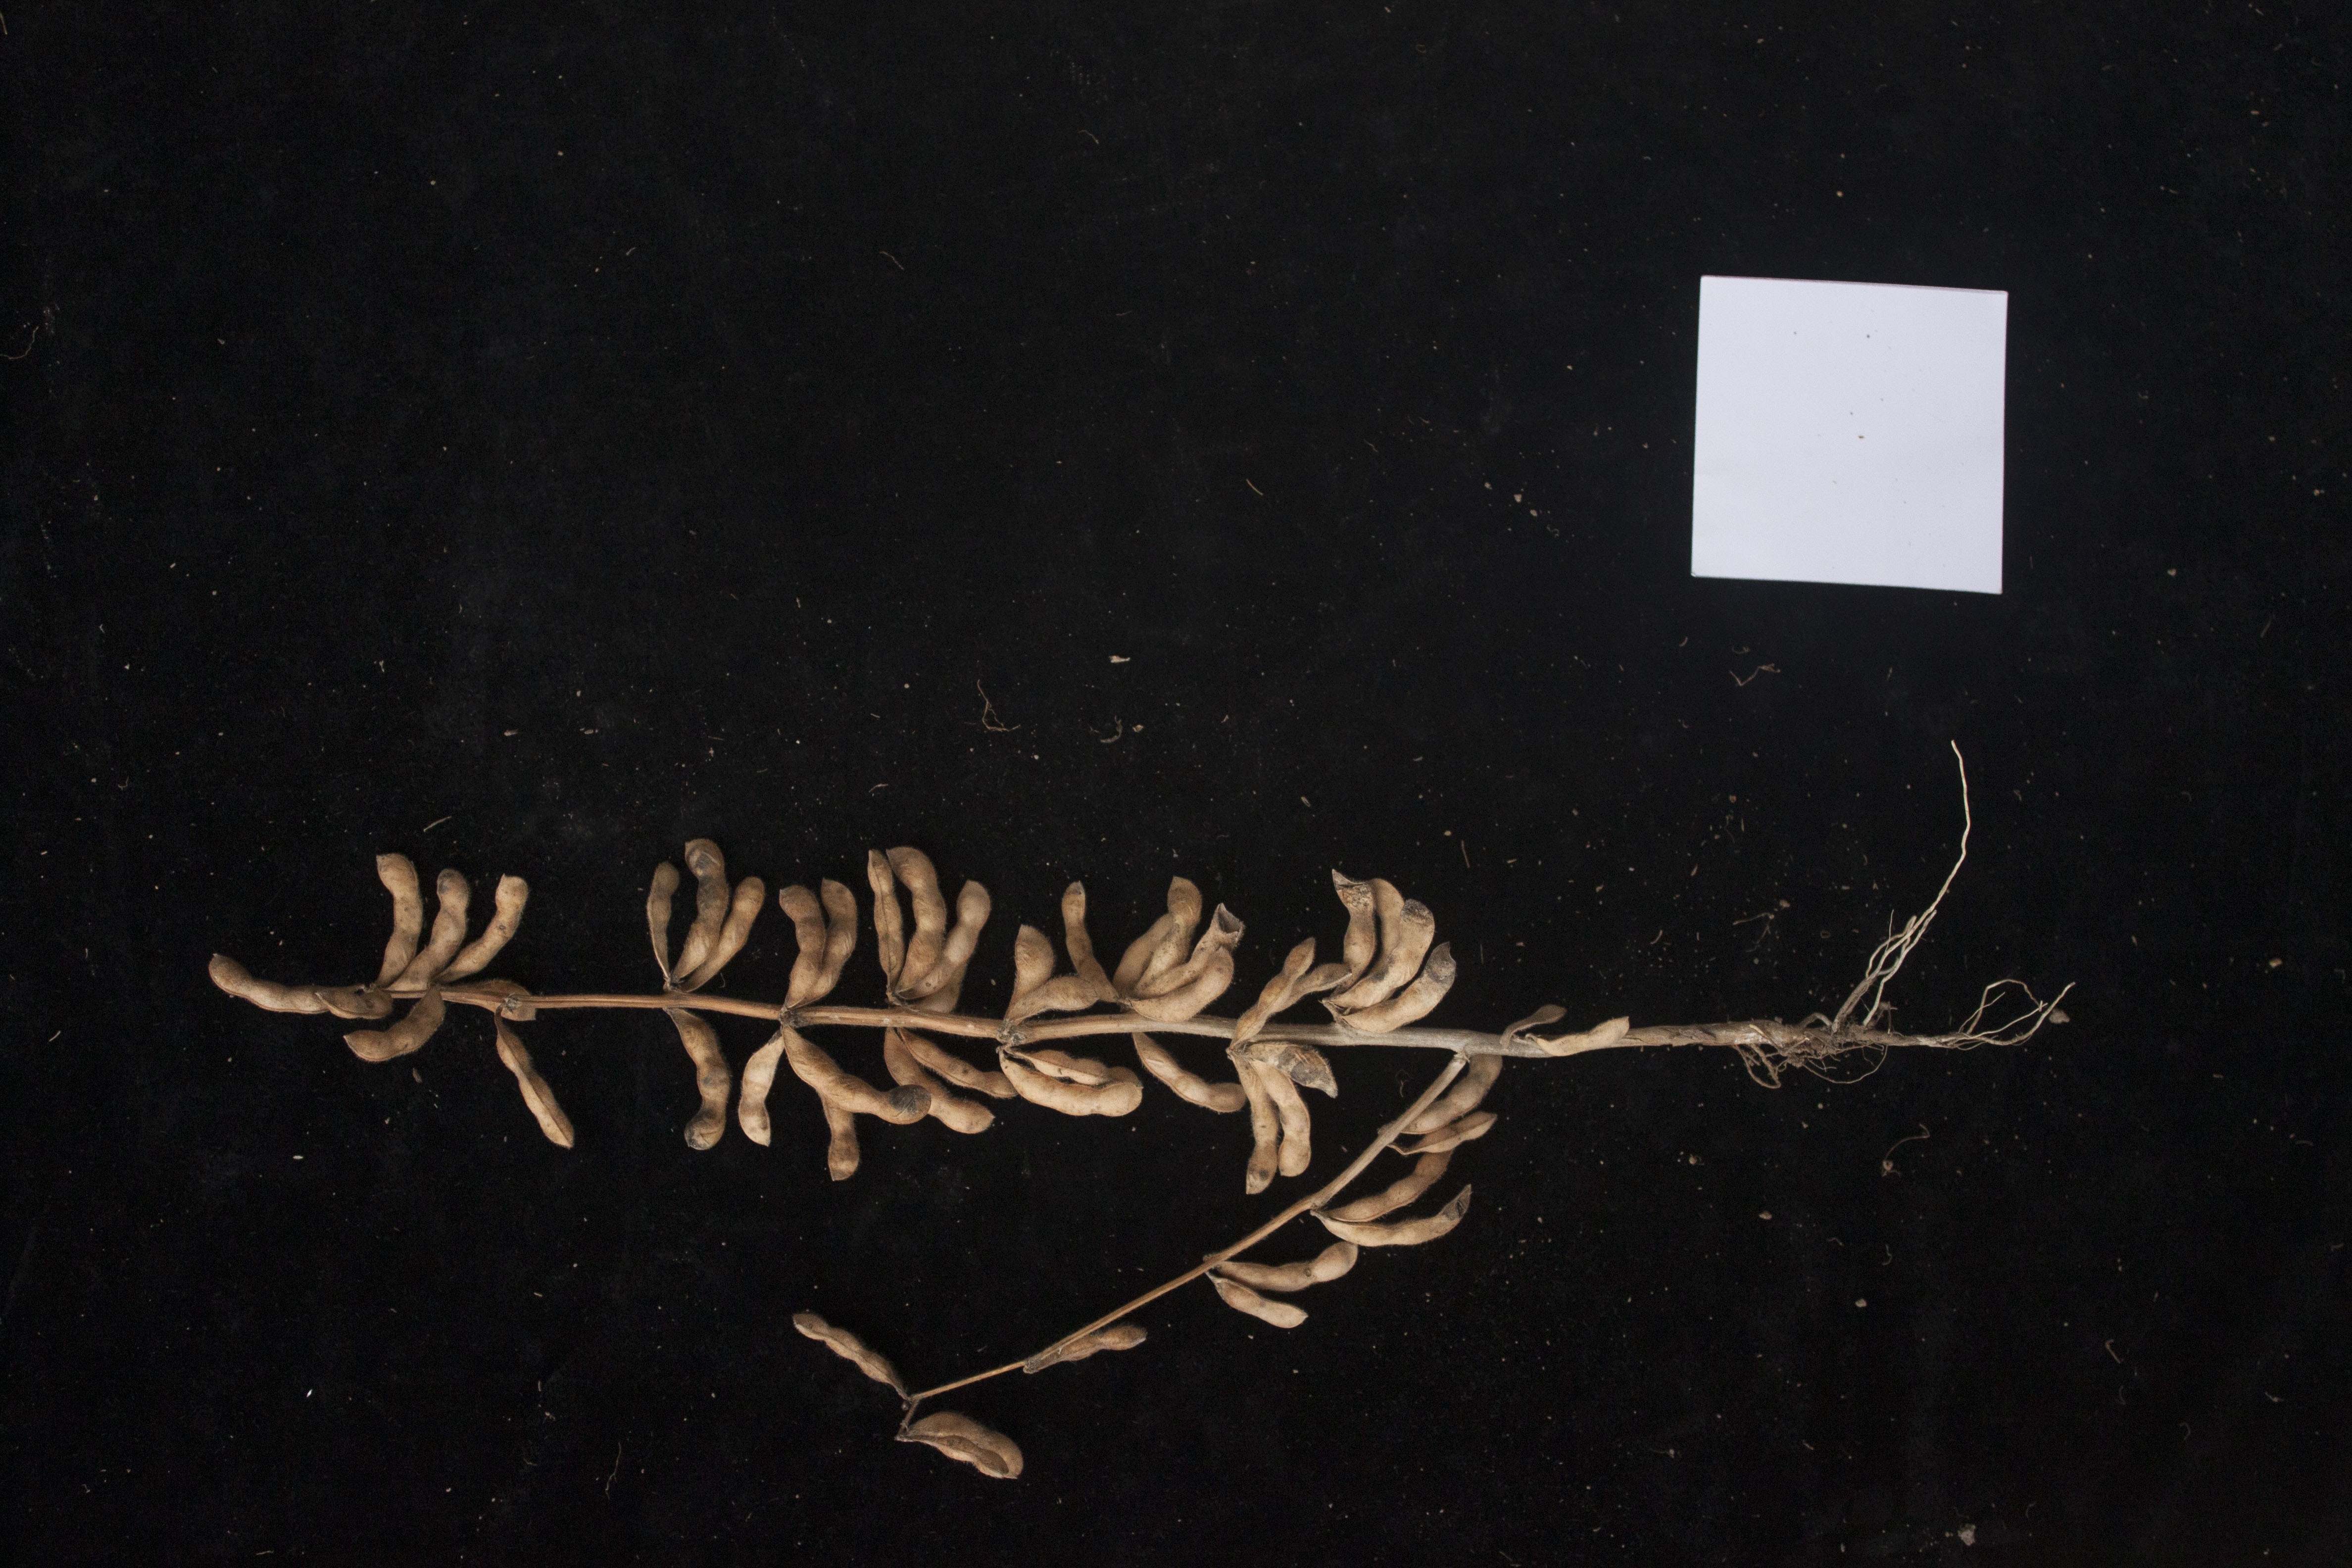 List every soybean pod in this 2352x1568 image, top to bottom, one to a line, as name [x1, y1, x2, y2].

soybean pod [673, 840, 729, 986]
soybean pod [885, 847, 947, 995]
soybean pod [867, 850, 904, 994]
soybean pod [375, 854, 423, 987]
soybean pod [646, 861, 680, 986]
soybean pod [1332, 868, 1374, 974]
soybean pod [387, 870, 470, 991]
soybean pod [437, 874, 527, 984]
soybean pod [1134, 876, 1201, 993]
soybean pod [686, 878, 765, 993]
soybean pod [799, 878, 857, 1009]
soybean pod [898, 880, 990, 1002]
soybean pod [1060, 882, 1124, 1004]
soybean pod [777, 886, 827, 1012]
soybean pod [1136, 904, 1244, 999]
soybean pod [1113, 913, 1173, 995]
soybean pod [1008, 926, 1055, 1006]
soybean pod [1230, 937, 1316, 1050]
soybean pod [1341, 941, 1455, 1034]
soybean pod [1125, 944, 1234, 1026]
soybean pod [208, 953, 328, 1015]
soybean pod [1279, 963, 1355, 1013]
soybean pod [1000, 975, 1101, 1035]
soybean pod [342, 986, 443, 1063]
soybean pod [663, 1009, 732, 1152]
soybean pod [496, 1016, 575, 1151]
soybean pod [783, 1023, 931, 1125]
soybean pod [884, 1025, 994, 1135]
soybean pod [900, 1029, 1018, 1099]
soybean pod [737, 1031, 785, 1149]
soybean pod [1129, 1034, 1246, 1114]
soybean pod [1248, 1040, 1337, 1099]
soybean pod [1008, 1048, 1140, 1089]
soybean pod [998, 1051, 1143, 1119]
soybean pod [1225, 1051, 1279, 1196]
soybean pod [1401, 1057, 1502, 1135]
soybean pod [1246, 1061, 1312, 1178]
soybean pod [821, 1095, 859, 1182]
soybean pod [1390, 1114, 1496, 1157]
soybean pod [1323, 1149, 1454, 1225]
soybean pod [1312, 1182, 1470, 1248]
soybean pod [1219, 1241, 1358, 1294]
soybean pod [1203, 1271, 1310, 1329]
soybean pod [792, 1313, 911, 1402]
soybean pod [1025, 1326, 1147, 1373]
soybean pod [905, 1412, 1023, 1480]
soybean pod [904, 1437, 1007, 1478]